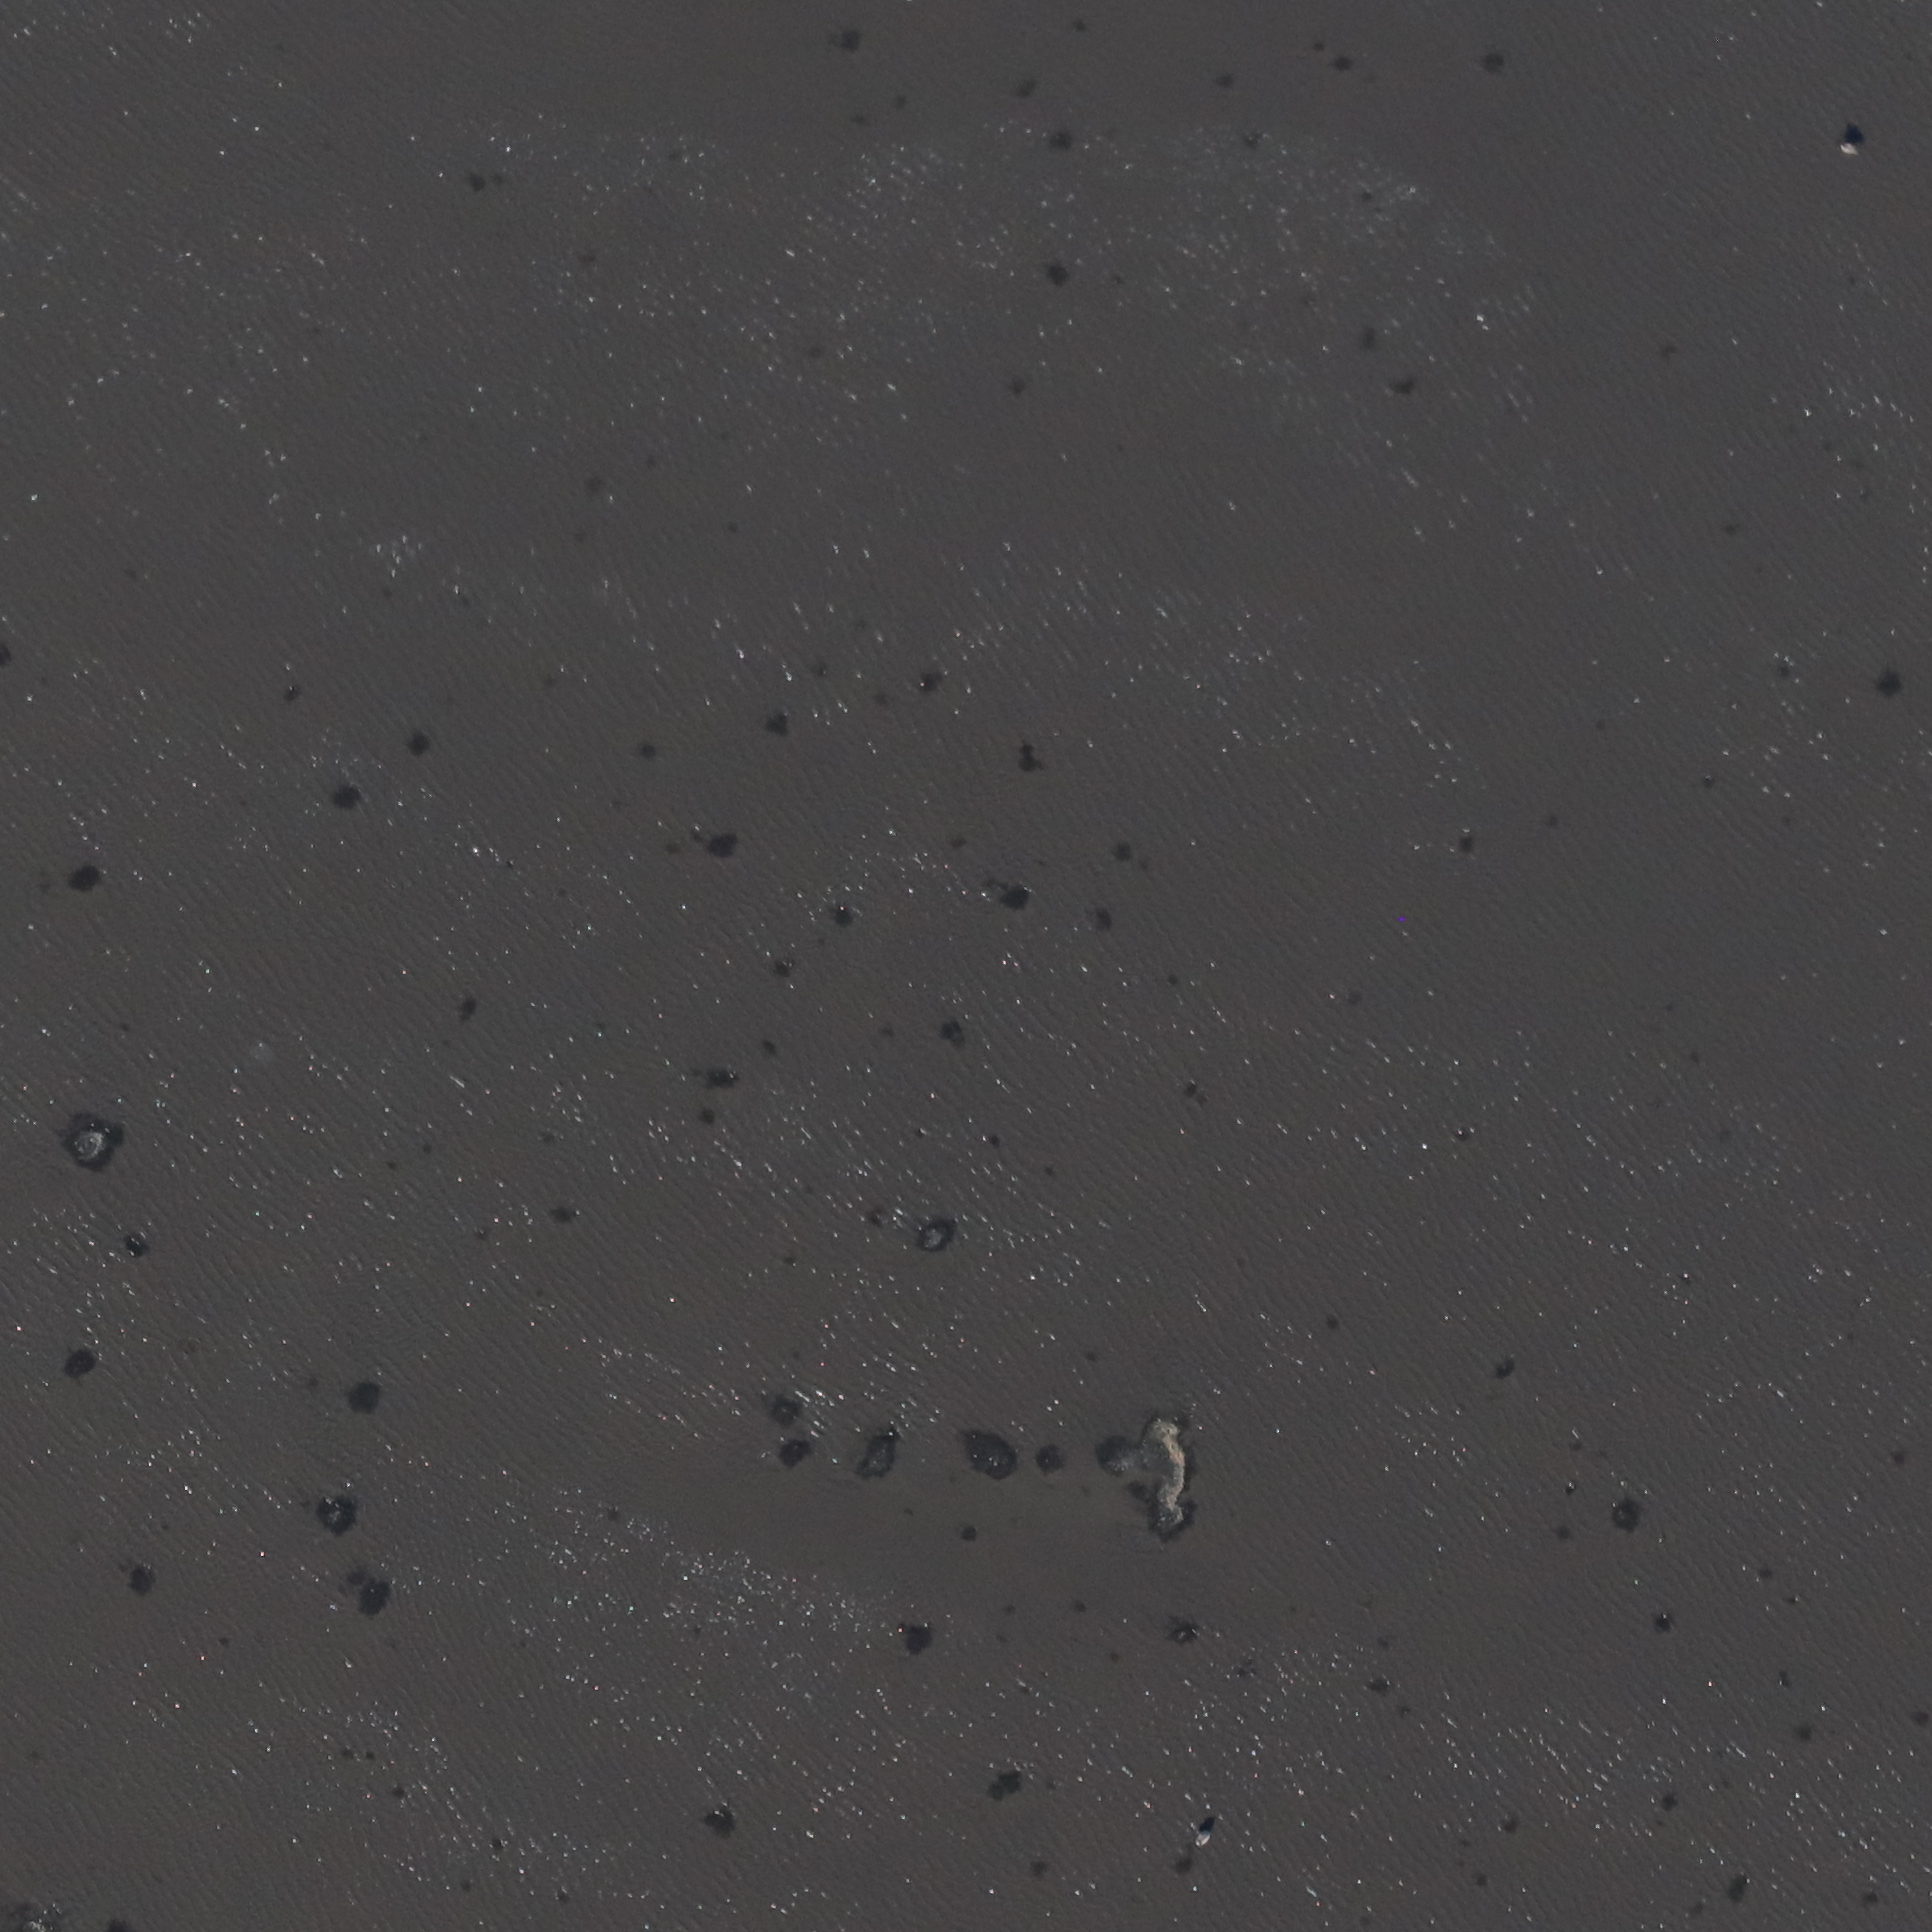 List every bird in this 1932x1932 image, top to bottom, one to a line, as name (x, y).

Canada goose (1849, 147)
Canada goose (1203, 1839)